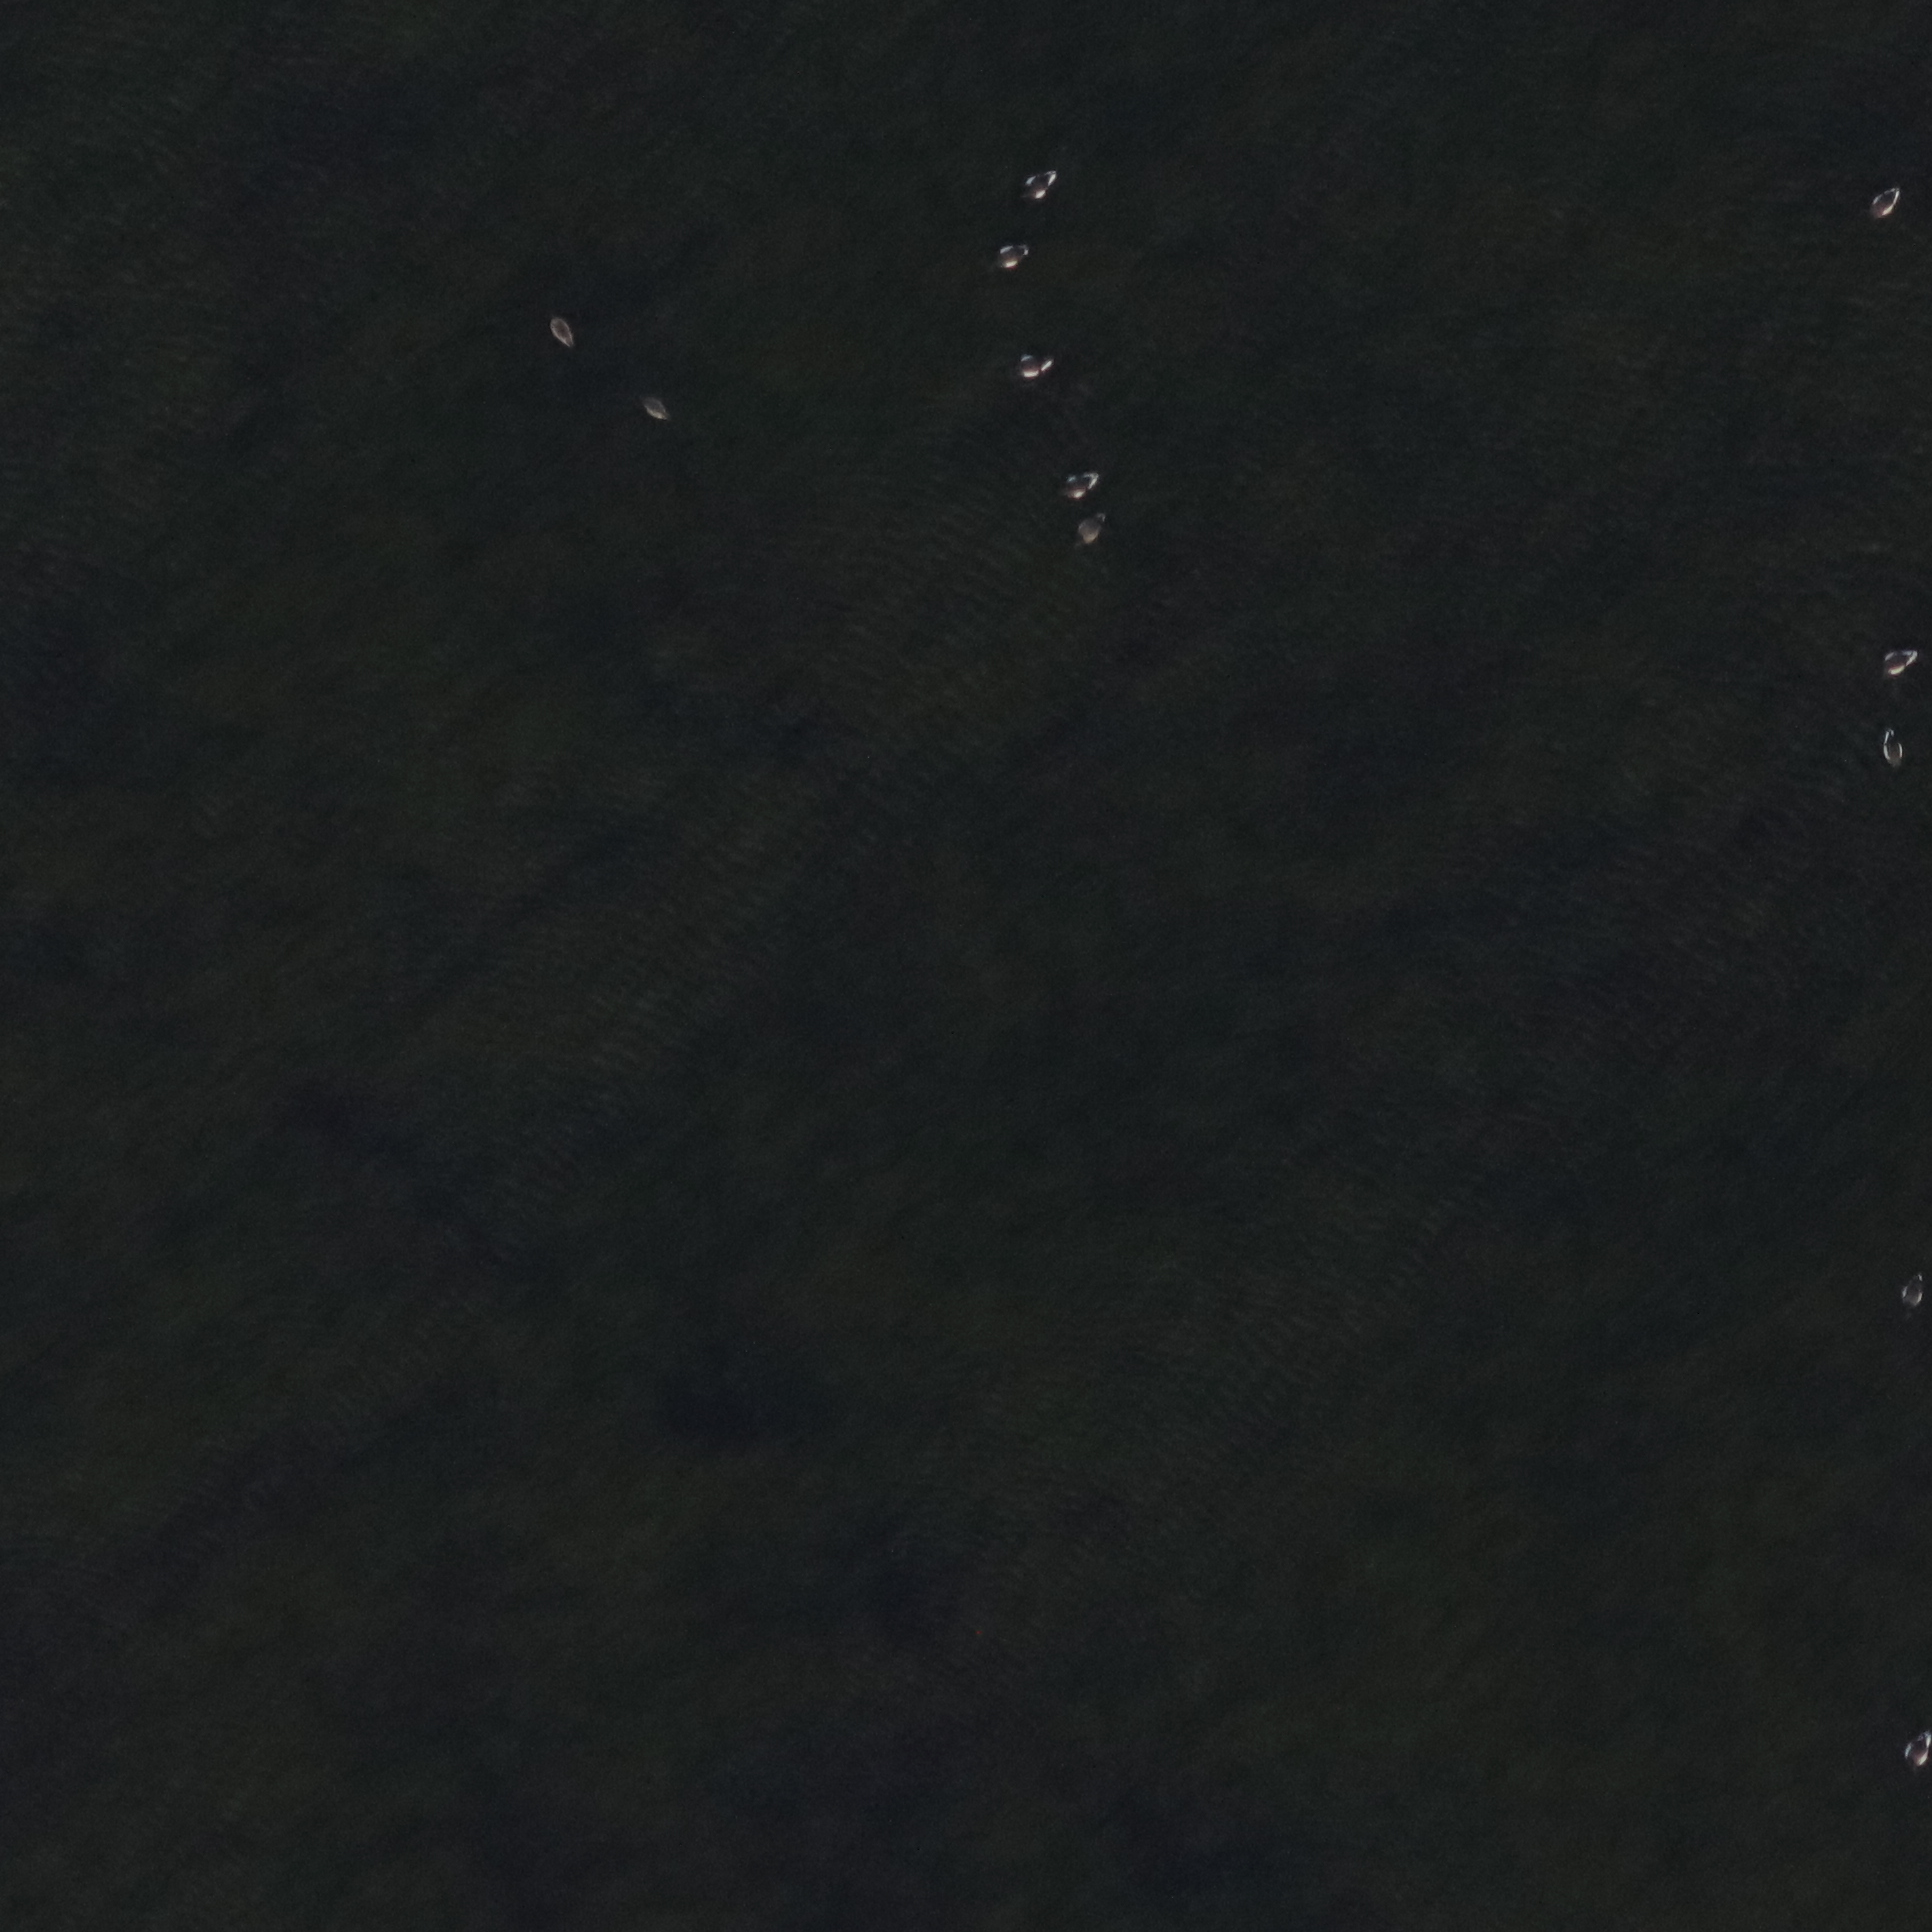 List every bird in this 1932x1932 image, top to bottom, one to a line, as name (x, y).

brant (1038, 187)
brant (1882, 202)
brant (1009, 256)
other bird (559, 330)
brant (1032, 367)
other bird (658, 406)
brant (1078, 484)
brant (1087, 530)
brant (1897, 663)
brant (1891, 748)
brant (1912, 1291)
brant (1917, 1751)